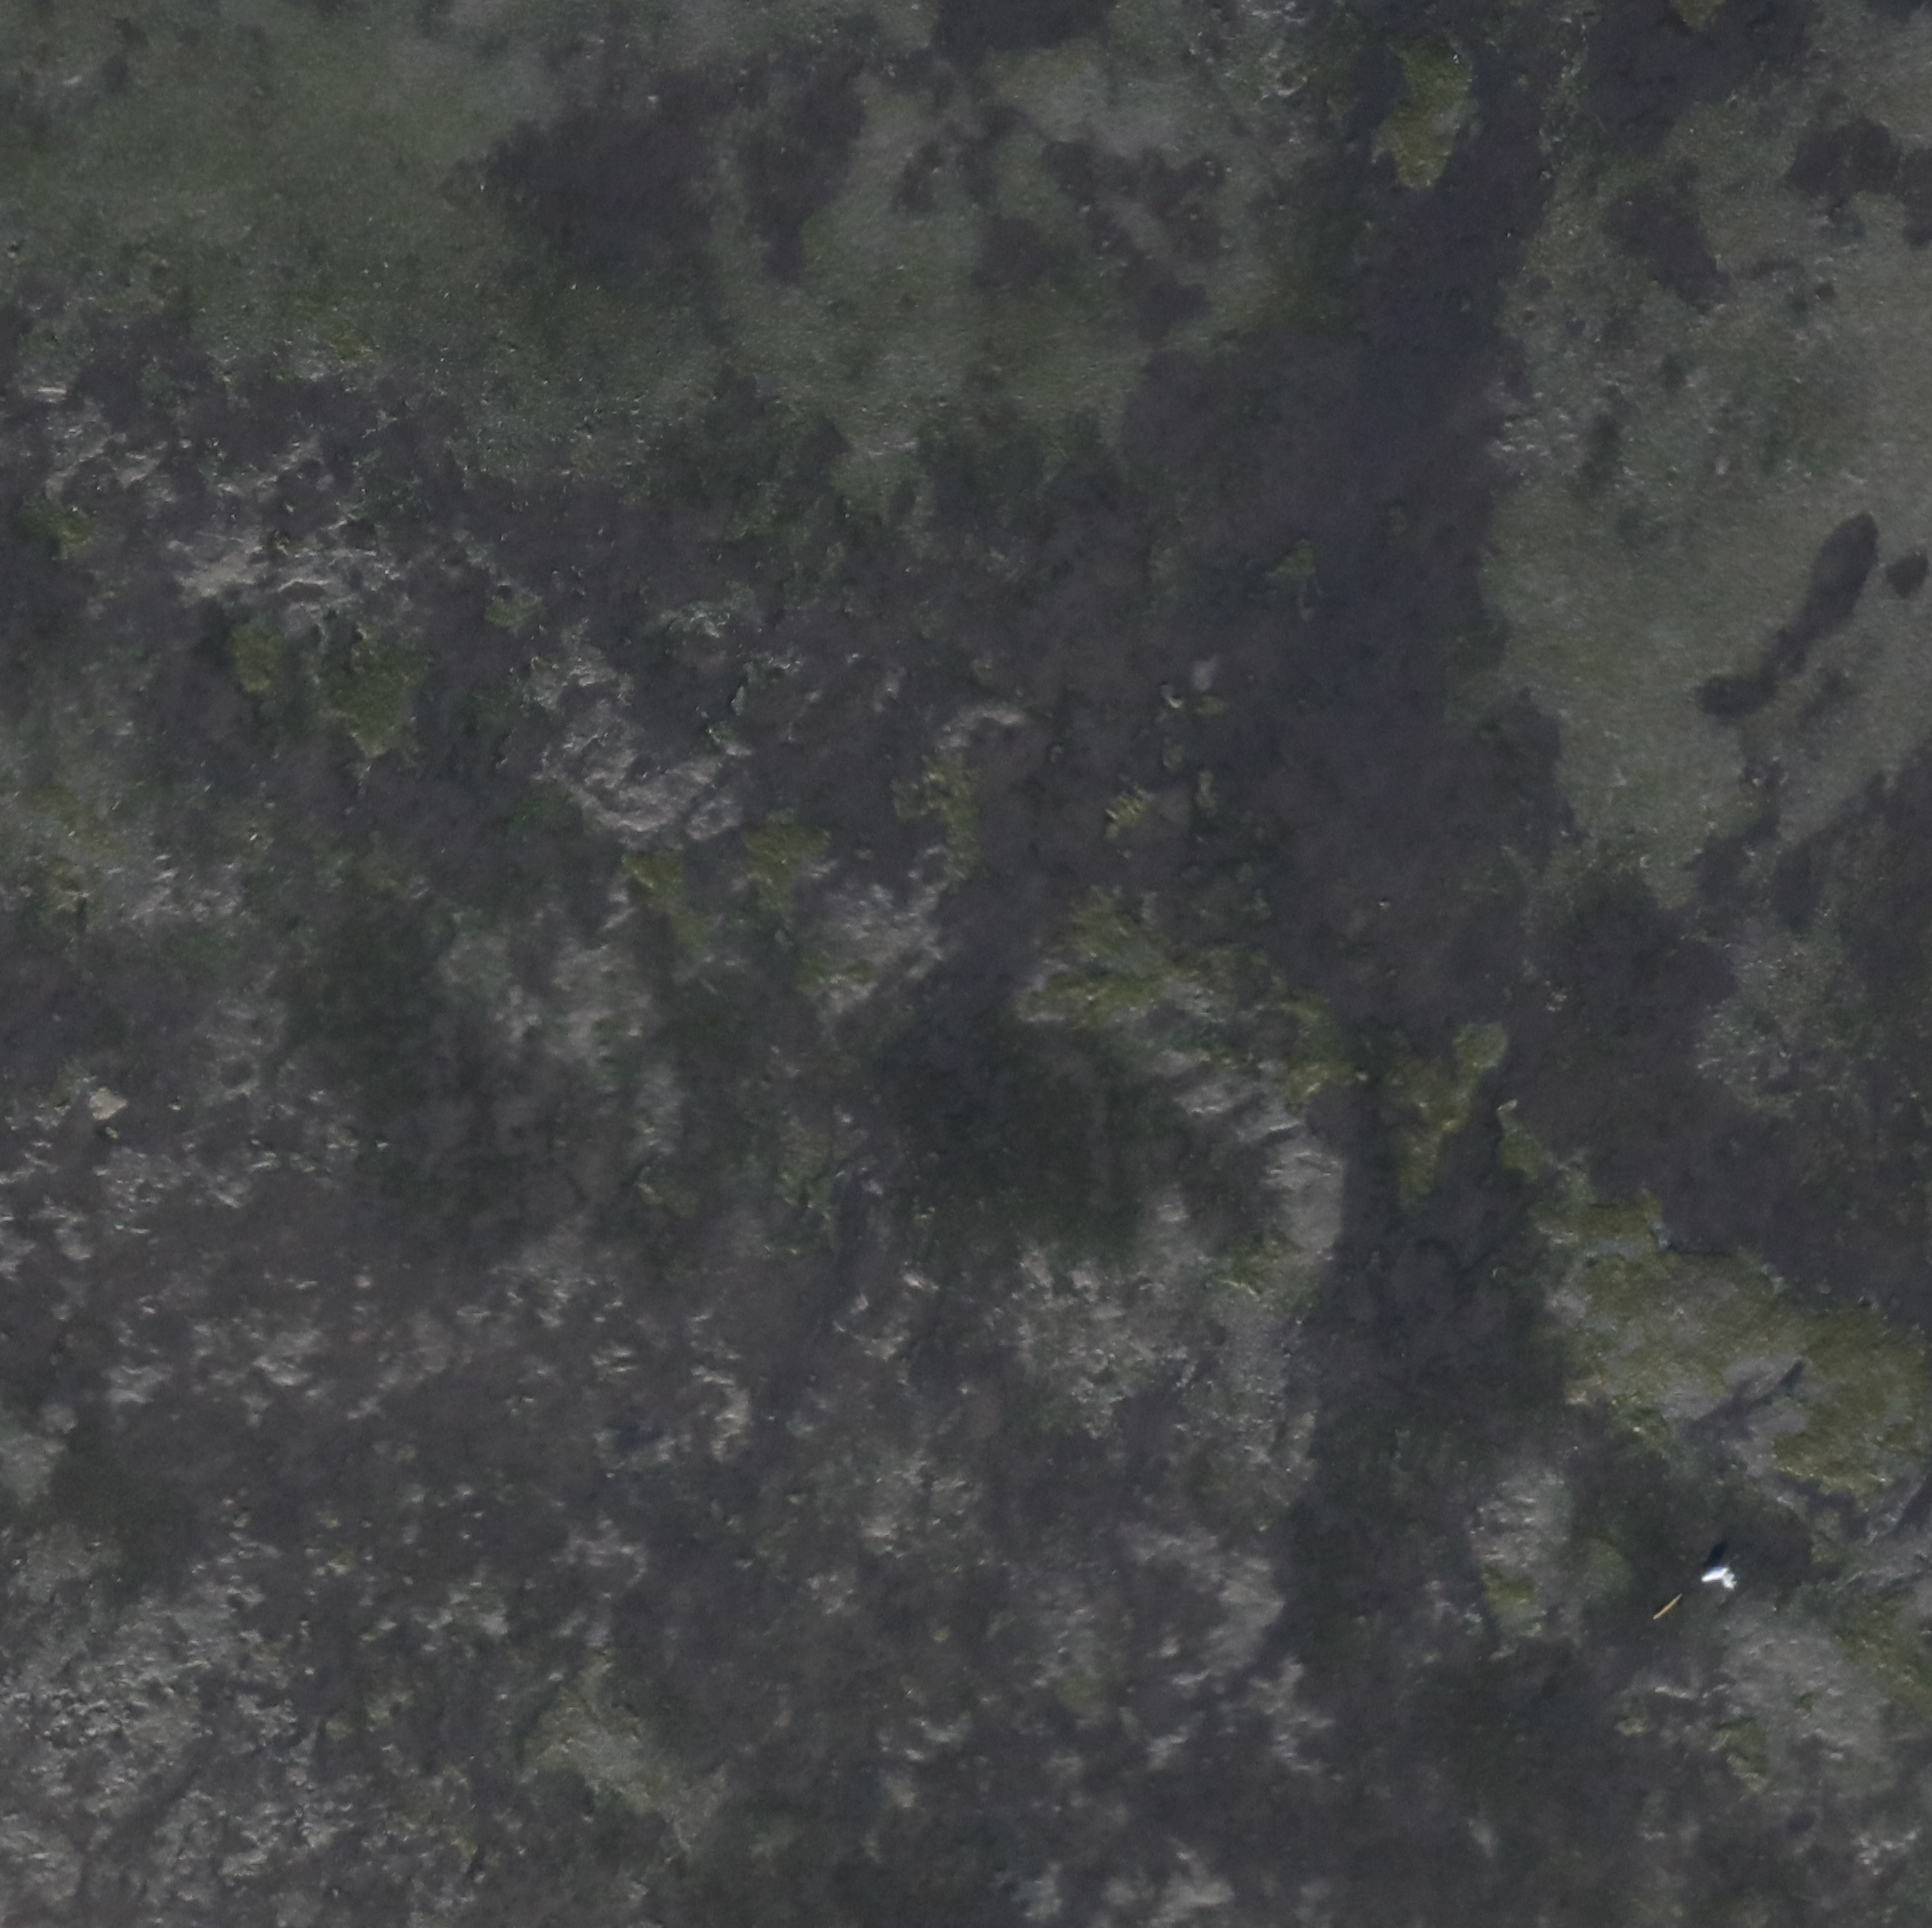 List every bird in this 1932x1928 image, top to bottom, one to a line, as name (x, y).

gull (1719, 1575)